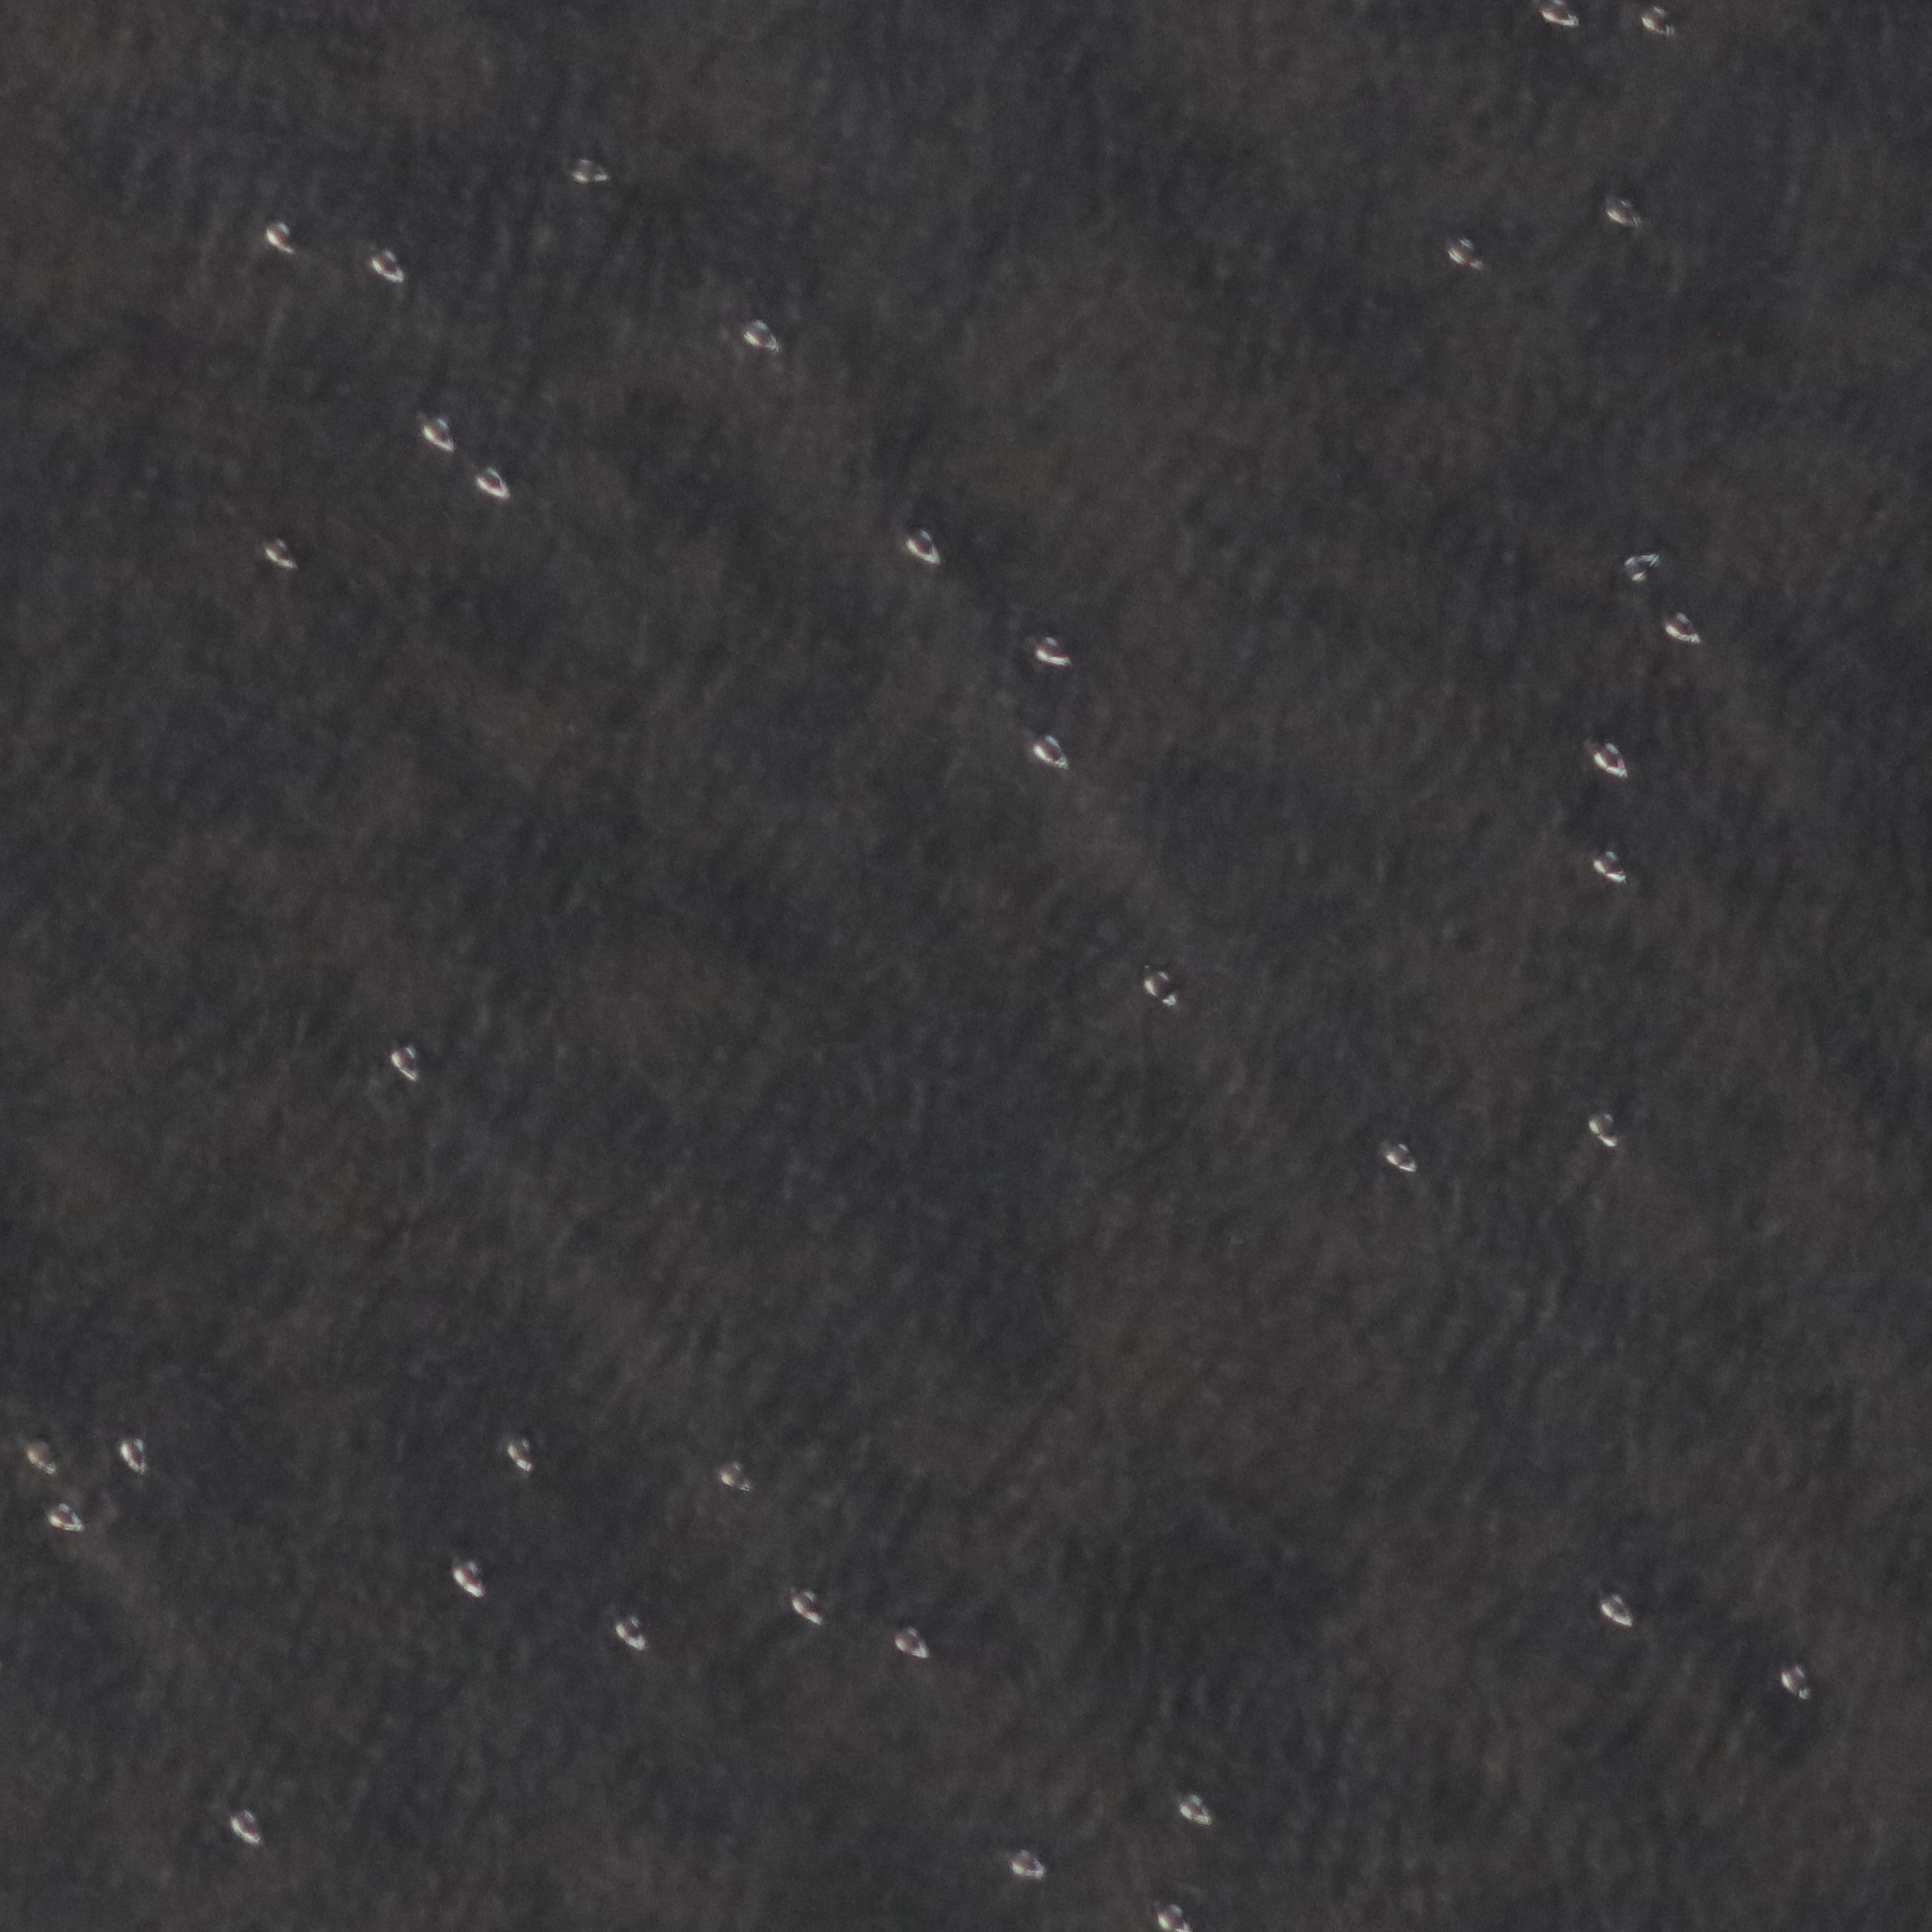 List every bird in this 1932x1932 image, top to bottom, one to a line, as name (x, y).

brant (1557, 10)
brant (1657, 20)
brant (588, 170)
brant (1623, 212)
brant (280, 238)
brant (1466, 252)
brant (387, 266)
brant (756, 336)
brant (434, 430)
brant (491, 483)
brant (920, 543)
brant (279, 550)
brant (1640, 566)
brant (1681, 627)
brant (1049, 651)
brant (1048, 749)
brant (1611, 756)
brant (1611, 862)
brant (1159, 984)
brant (404, 1061)
brant (1603, 1129)
brant (1399, 1156)
brant (519, 1452)
brant (41, 1453)
brant (133, 1454)
brant (733, 1475)
brant (63, 1516)
brant (463, 1573)
brant (806, 1604)
brant (1617, 1605)
brant (628, 1629)
brant (909, 1643)
brant (1795, 1680)
brant (1193, 1808)
brant (246, 1825)
brant (1026, 1864)
brant (1173, 1920)